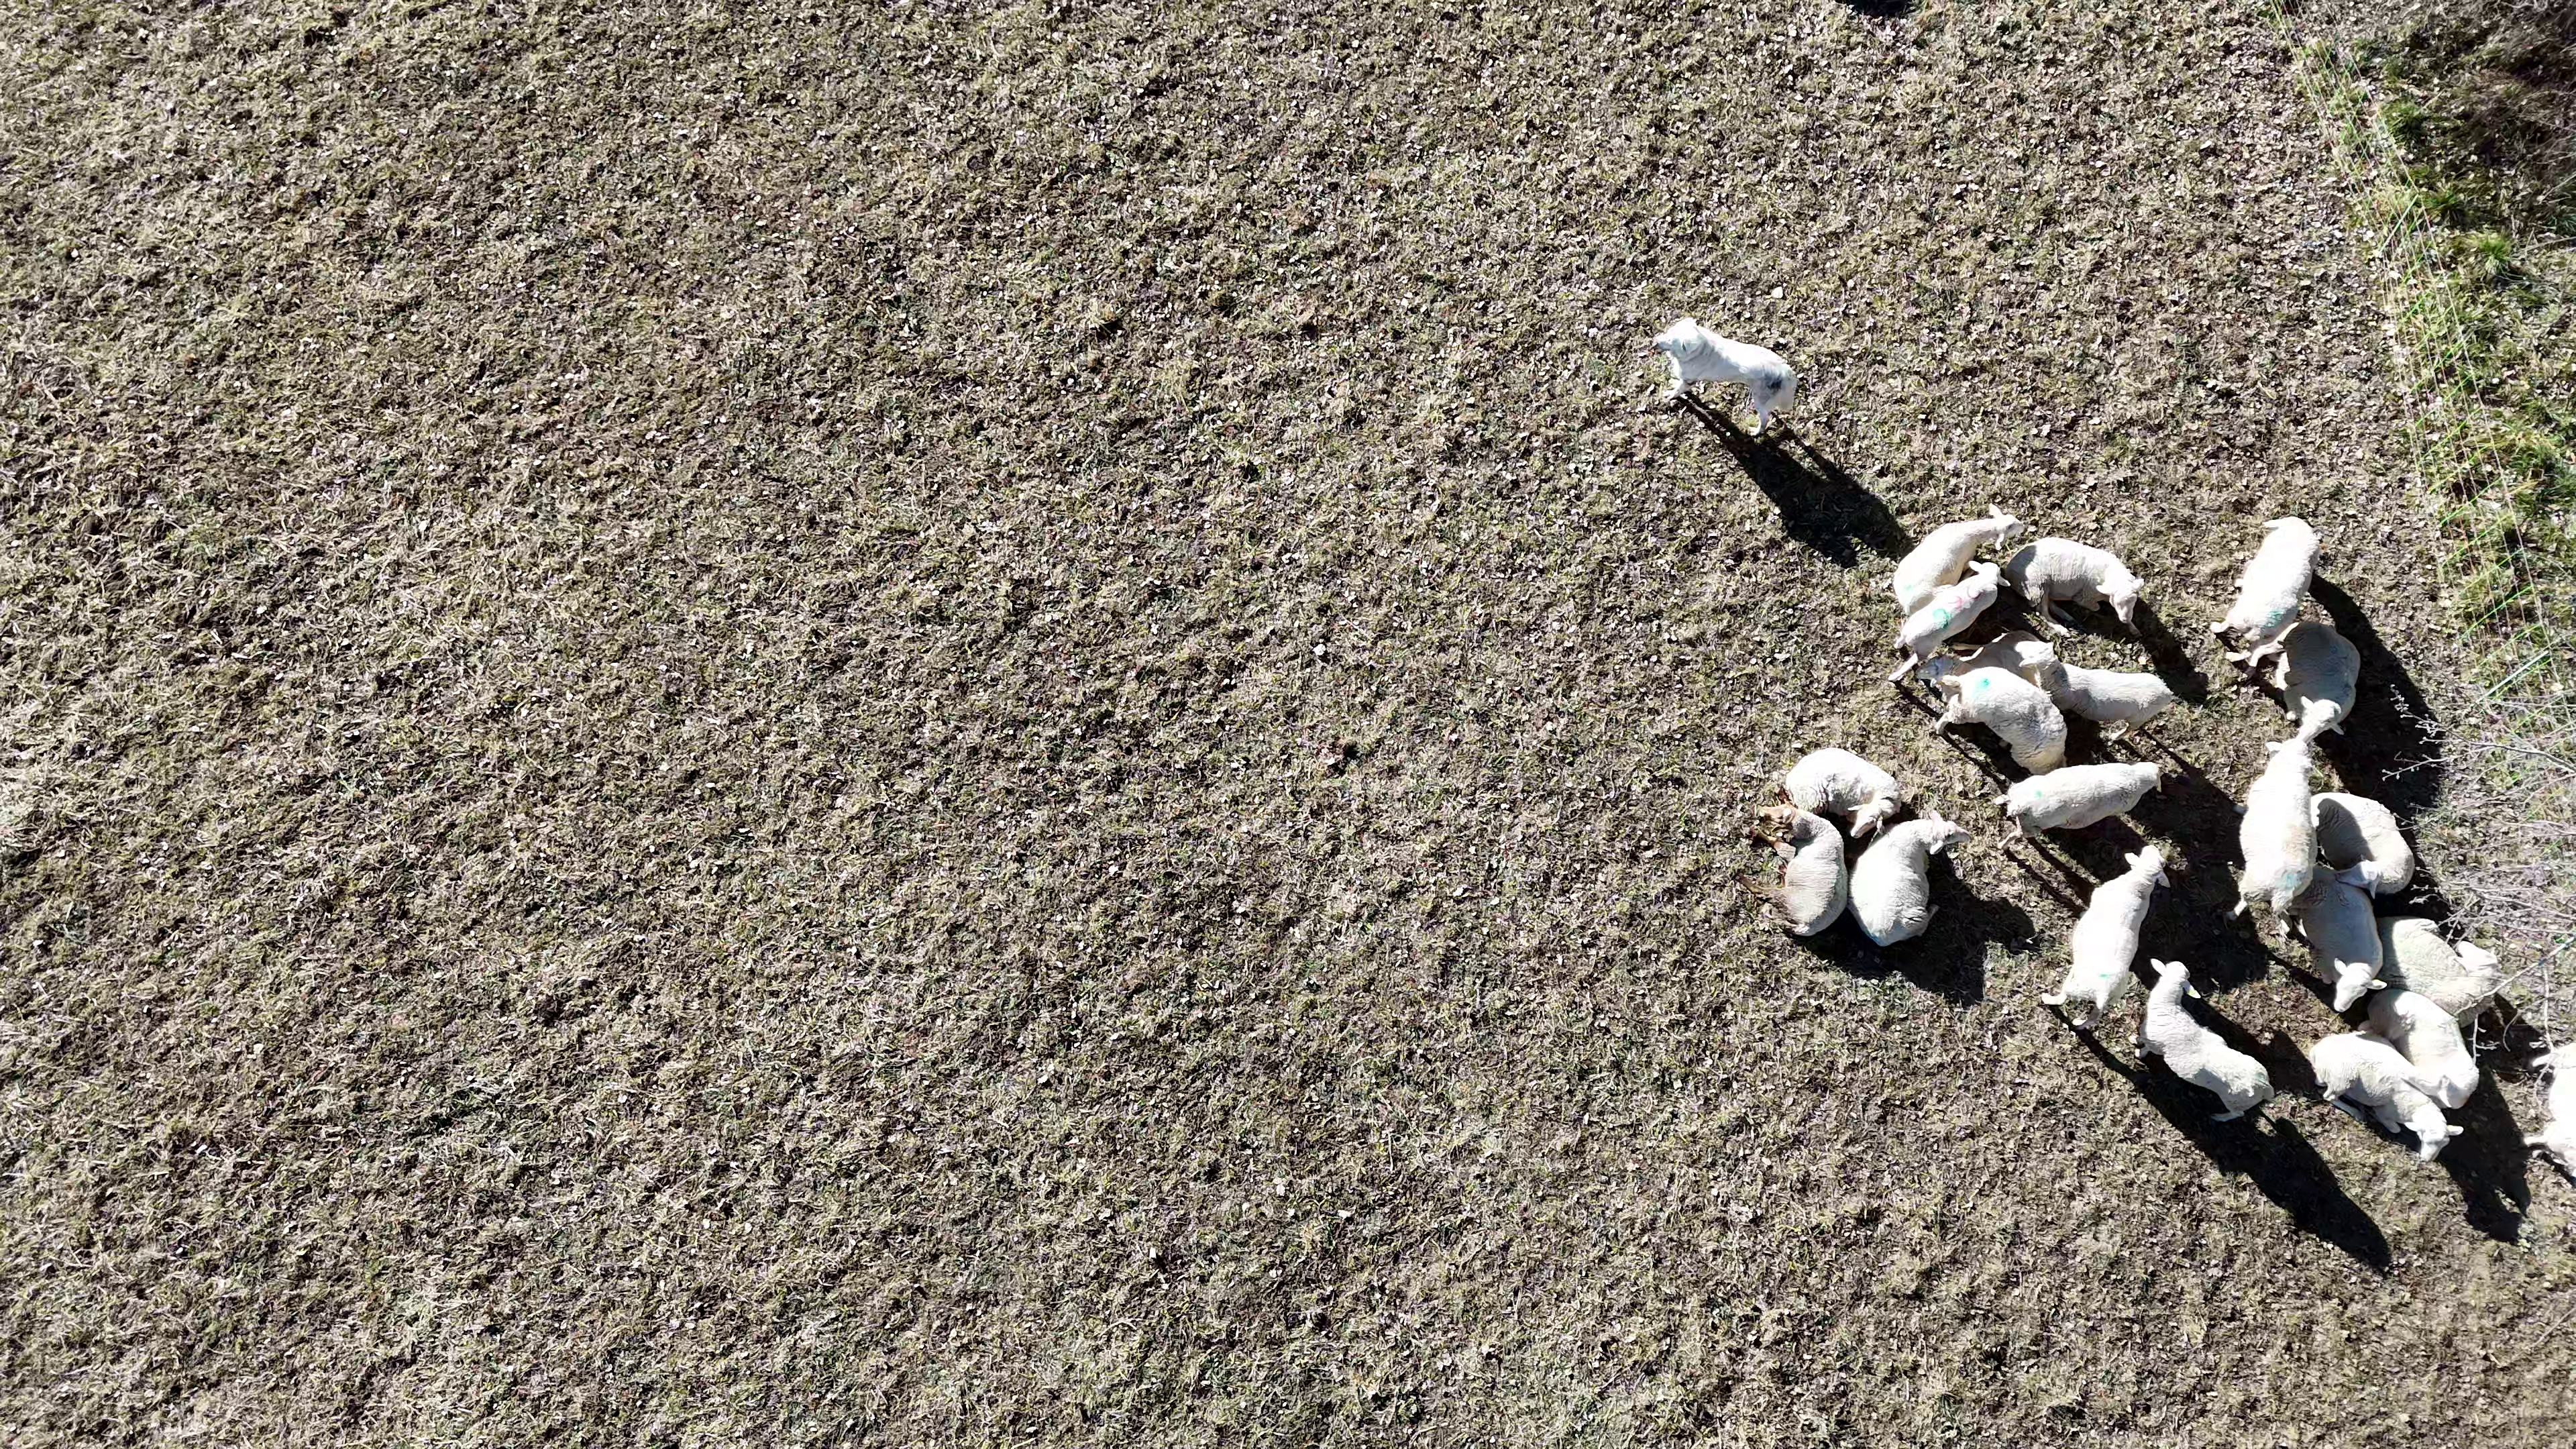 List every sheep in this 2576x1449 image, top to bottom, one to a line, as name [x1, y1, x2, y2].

sheep [1894, 503, 2025, 613]
sheep [2207, 515, 2324, 661]
sheep [2007, 538, 2145, 637]
sheep [1885, 560, 2010, 684]
sheep [2248, 622, 2359, 742]
sheep [1917, 631, 2043, 695]
sheep [2003, 640, 2169, 739]
sheep [1930, 667, 2074, 778]
sheep [2225, 739, 2320, 920]
sheep [1786, 748, 1905, 838]
sheep [1993, 762, 2164, 850]
sheep [2311, 792, 2415, 899]
sheep [1760, 803, 1849, 937]
sheep [1847, 810, 1970, 947]
sheep [2042, 845, 2169, 1026]
sheep [2293, 866, 2387, 1010]
sheep [2376, 918, 2497, 1023]
sheep [2134, 959, 2273, 1121]
sheep [2368, 988, 2479, 1108]
sheep [2310, 1030, 2464, 1161]
sheep [2525, 1040, 2576, 1177]